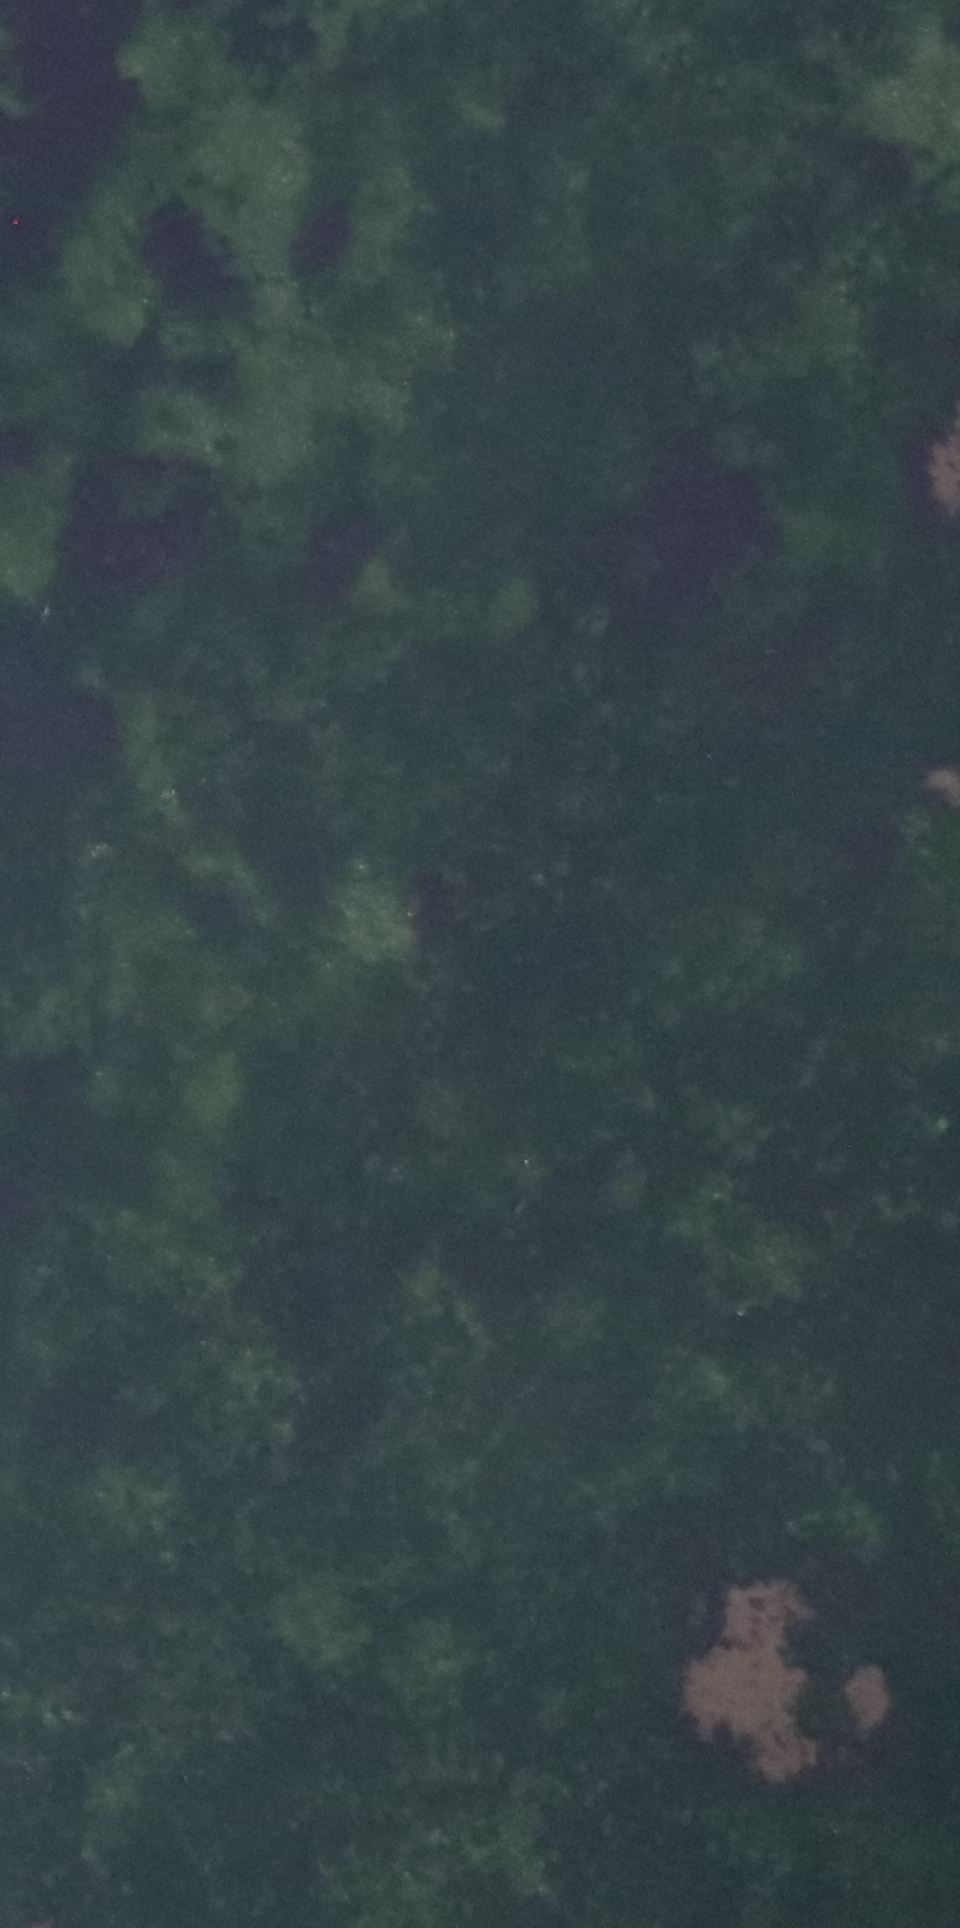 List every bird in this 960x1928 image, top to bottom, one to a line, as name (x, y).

None